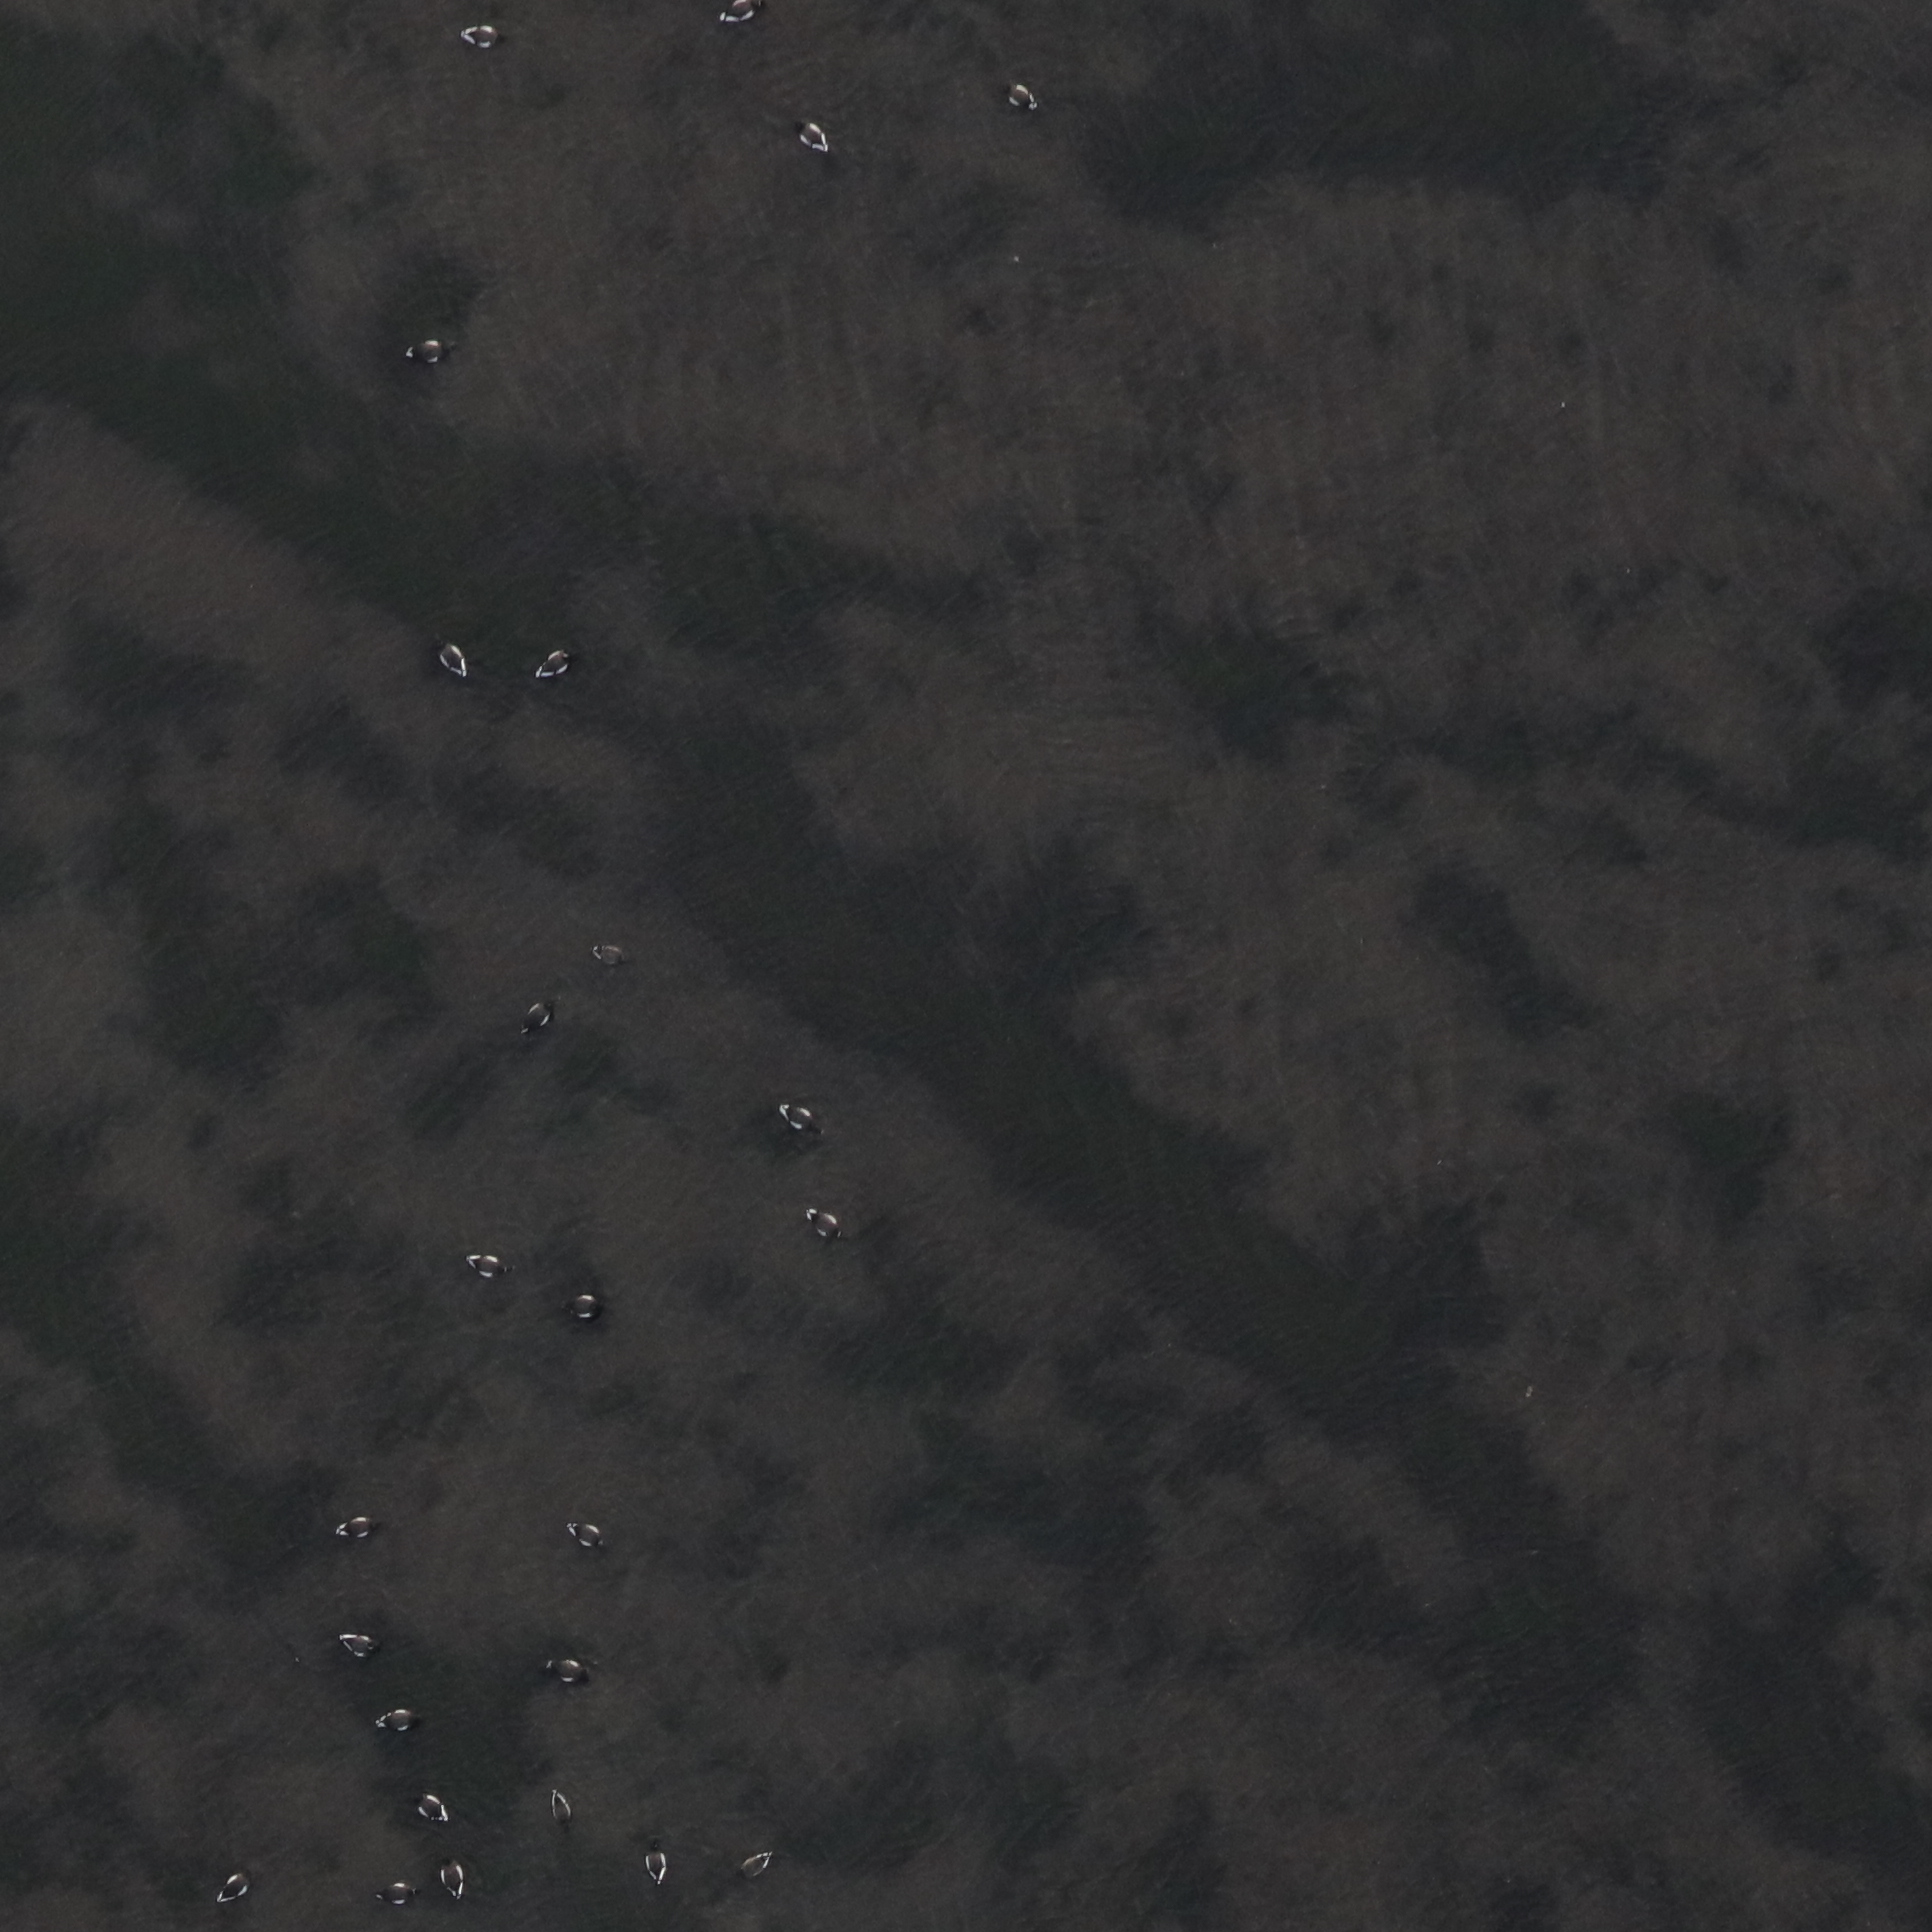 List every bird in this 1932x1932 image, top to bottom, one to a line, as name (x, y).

brant (738, 10)
brant (484, 36)
brant (1020, 95)
brant (811, 137)
brant (429, 353)
brant (453, 660)
brant (553, 666)
brant (609, 955)
brant (538, 1017)
brant (798, 1117)
brant (825, 1225)
brant (486, 1267)
brant (586, 1307)
brant (357, 1528)
brant (587, 1536)
brant (359, 1644)
brant (568, 1670)
brant (396, 1722)
brant (431, 1809)
brant (561, 1811)
brant (653, 1864)
brant (752, 1865)
brant (452, 1879)
brant (233, 1889)
brant (397, 1895)